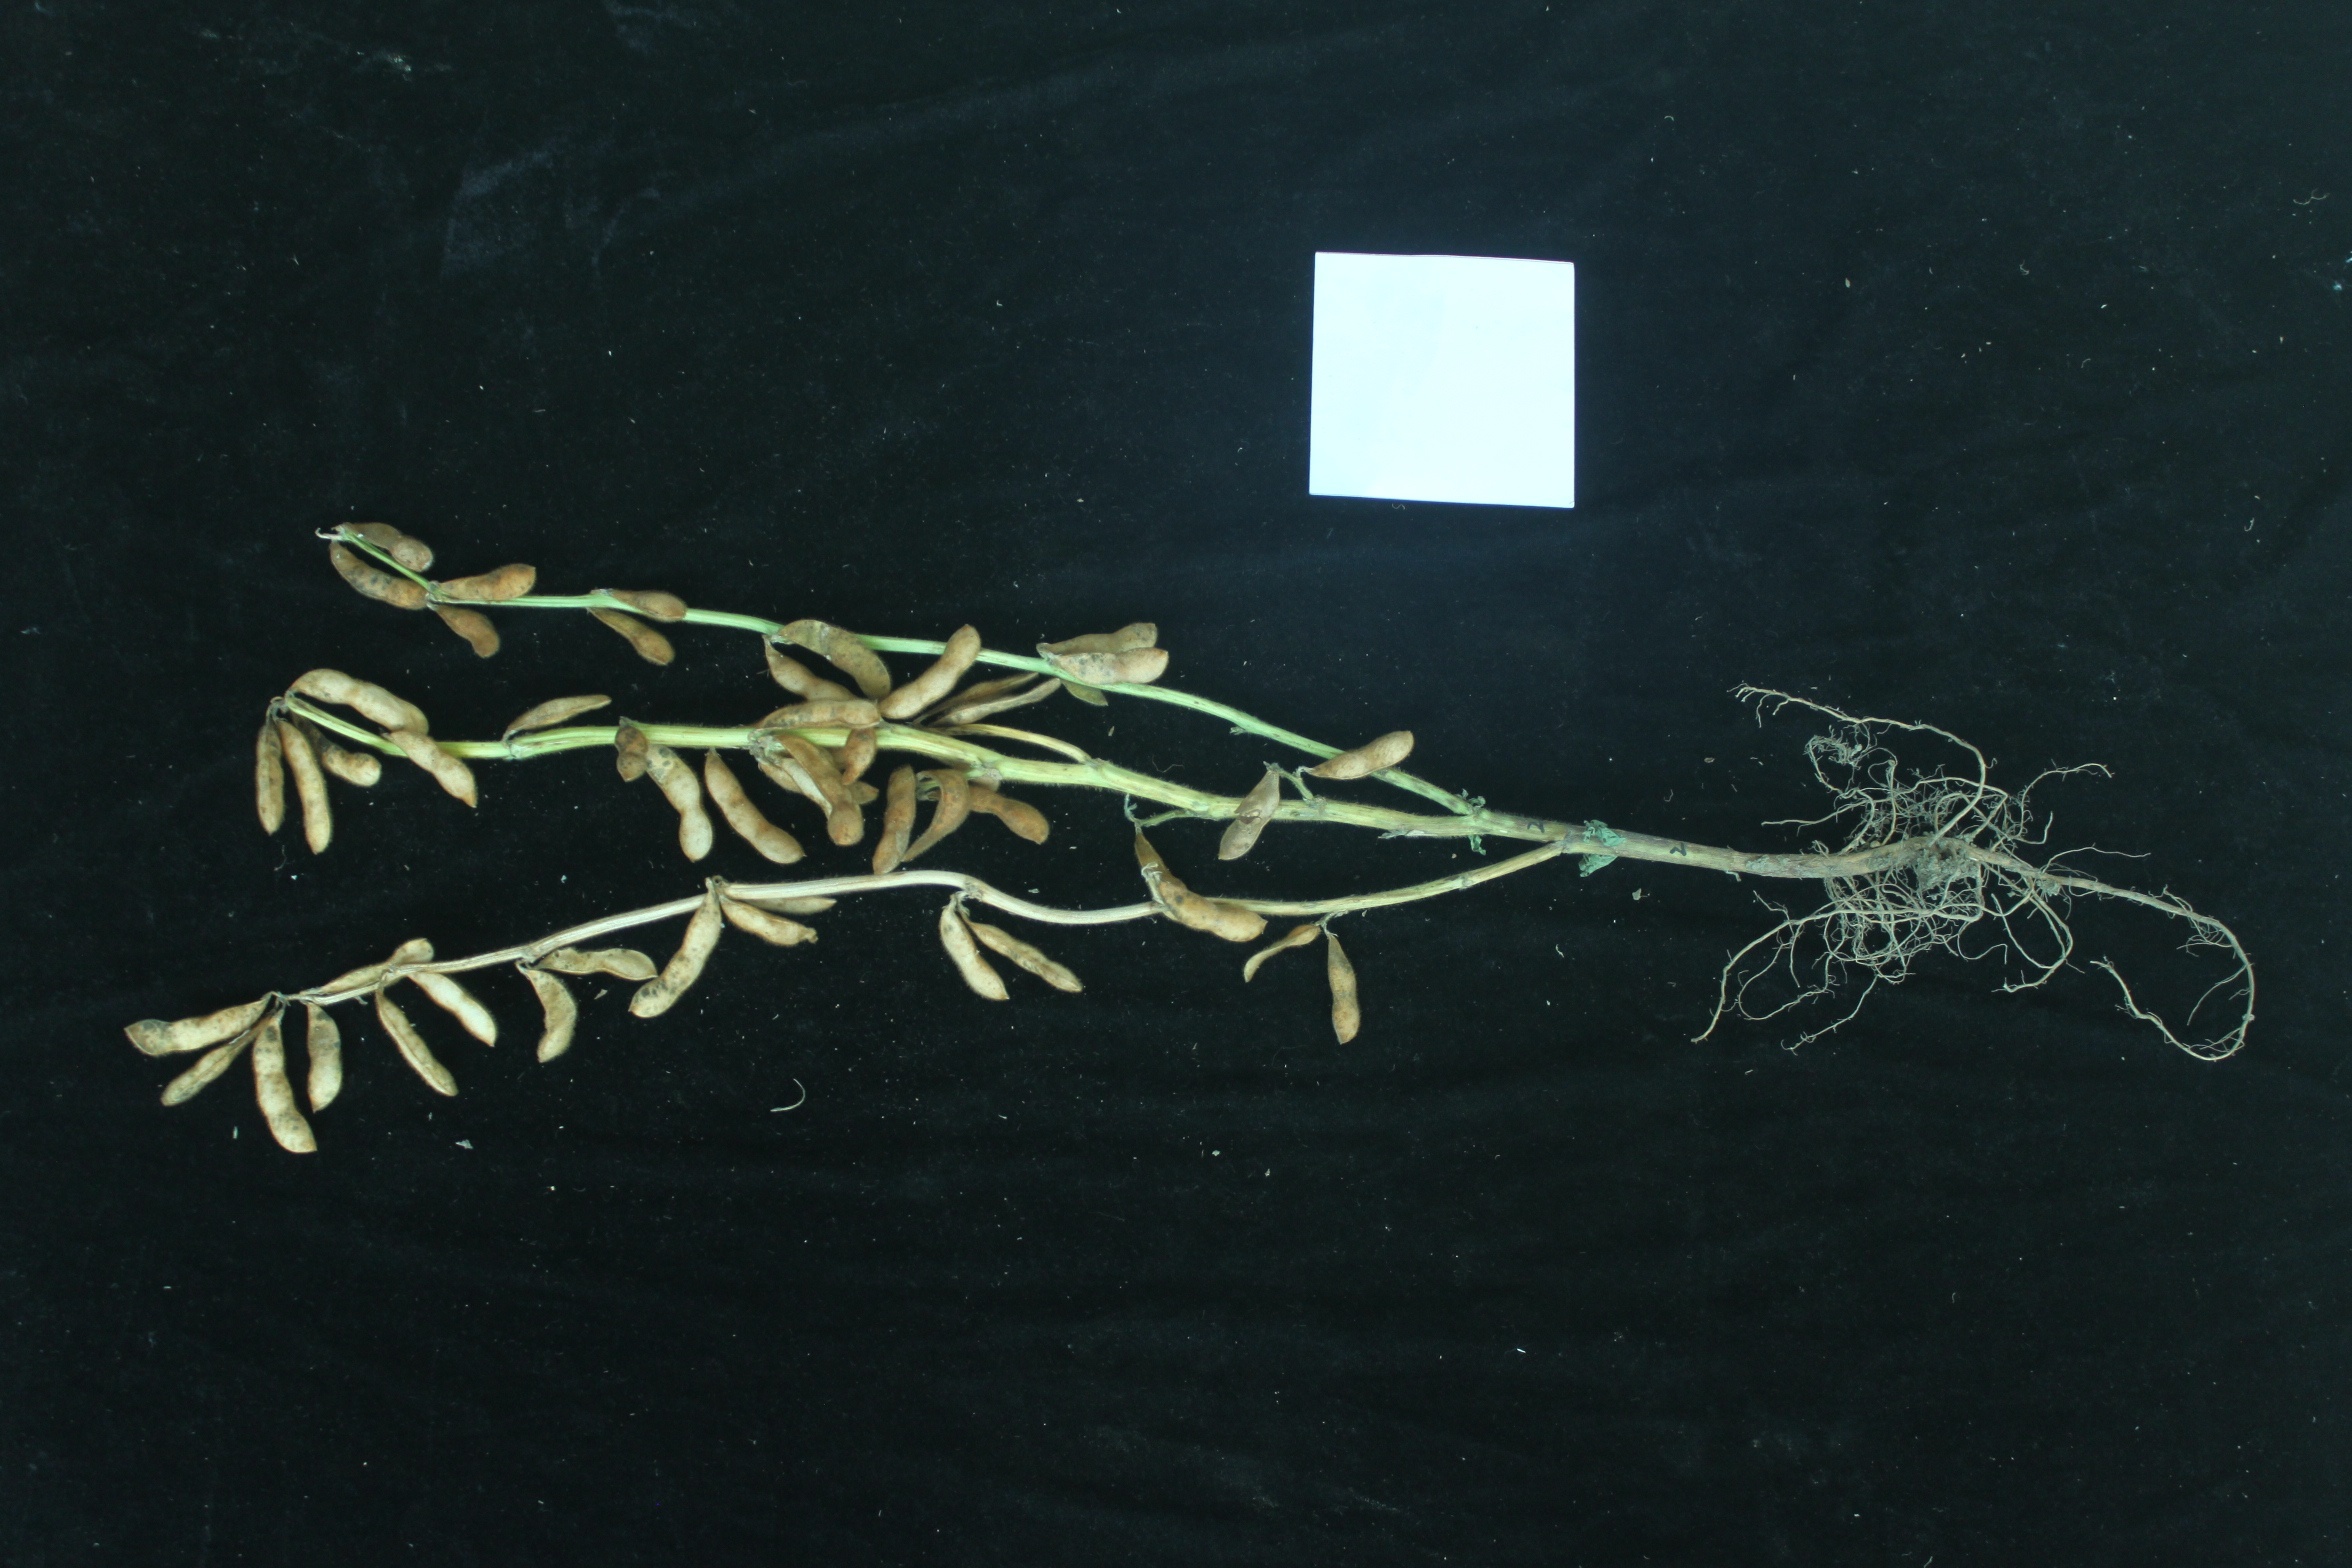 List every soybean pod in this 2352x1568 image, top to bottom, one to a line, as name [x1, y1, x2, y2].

soybean pod [338, 526, 433, 572]
soybean pod [330, 547, 423, 612]
soybean pod [427, 566, 535, 602]
soybean pod [599, 589, 687, 621]
soybean pod [430, 606, 497, 658]
soybean pod [587, 611, 673, 666]
soybean pod [777, 622, 889, 701]
soybean pod [1045, 624, 1154, 656]
soybean pod [880, 626, 980, 722]
soybean pod [765, 645, 858, 703]
soybean pod [1041, 650, 1167, 684]
soybean pod [290, 671, 429, 736]
soybean pod [926, 674, 1036, 718]
soybean pod [928, 681, 1059, 726]
soybean pod [503, 696, 611, 738]
soybean pod [756, 702, 882, 731]
soybean pod [274, 716, 332, 854]
soybean pod [624, 717, 710, 861]
soybean pod [257, 720, 283, 834]
soybean pod [299, 723, 381, 785]
soybean pod [844, 729, 877, 783]
soybean pod [618, 731, 646, 781]
soybean pod [382, 733, 476, 810]
soybean pod [1304, 734, 1412, 779]
soybean pod [778, 737, 862, 846]
soybean pod [705, 751, 809, 865]
soybean pod [757, 760, 877, 806]
soybean pod [779, 761, 835, 823]
soybean pod [1217, 767, 1278, 861]
soybean pod [872, 769, 915, 877]
soybean pod [900, 770, 971, 862]
soybean pod [922, 787, 1050, 843]
soybean pod [1135, 827, 1265, 942]
soybean pod [629, 885, 723, 1017]
soybean pod [718, 890, 817, 945]
soybean pod [752, 899, 834, 914]
soybean pod [939, 899, 1010, 1003]
soybean pod [964, 919, 1083, 993]
soybean pod [1243, 925, 1320, 981]
soybean pod [1327, 933, 1359, 1047]
soybean pod [303, 939, 431, 994]
soybean pod [534, 949, 661, 980]
soybean pod [518, 968, 575, 1063]
soybean pod [409, 975, 494, 1047]
soybean pod [128, 992, 278, 1056]
soybean pod [377, 998, 458, 1096]
soybean pod [308, 1005, 341, 1112]
soybean pod [254, 1011, 316, 1153]
soybean pod [161, 1018, 271, 1106]